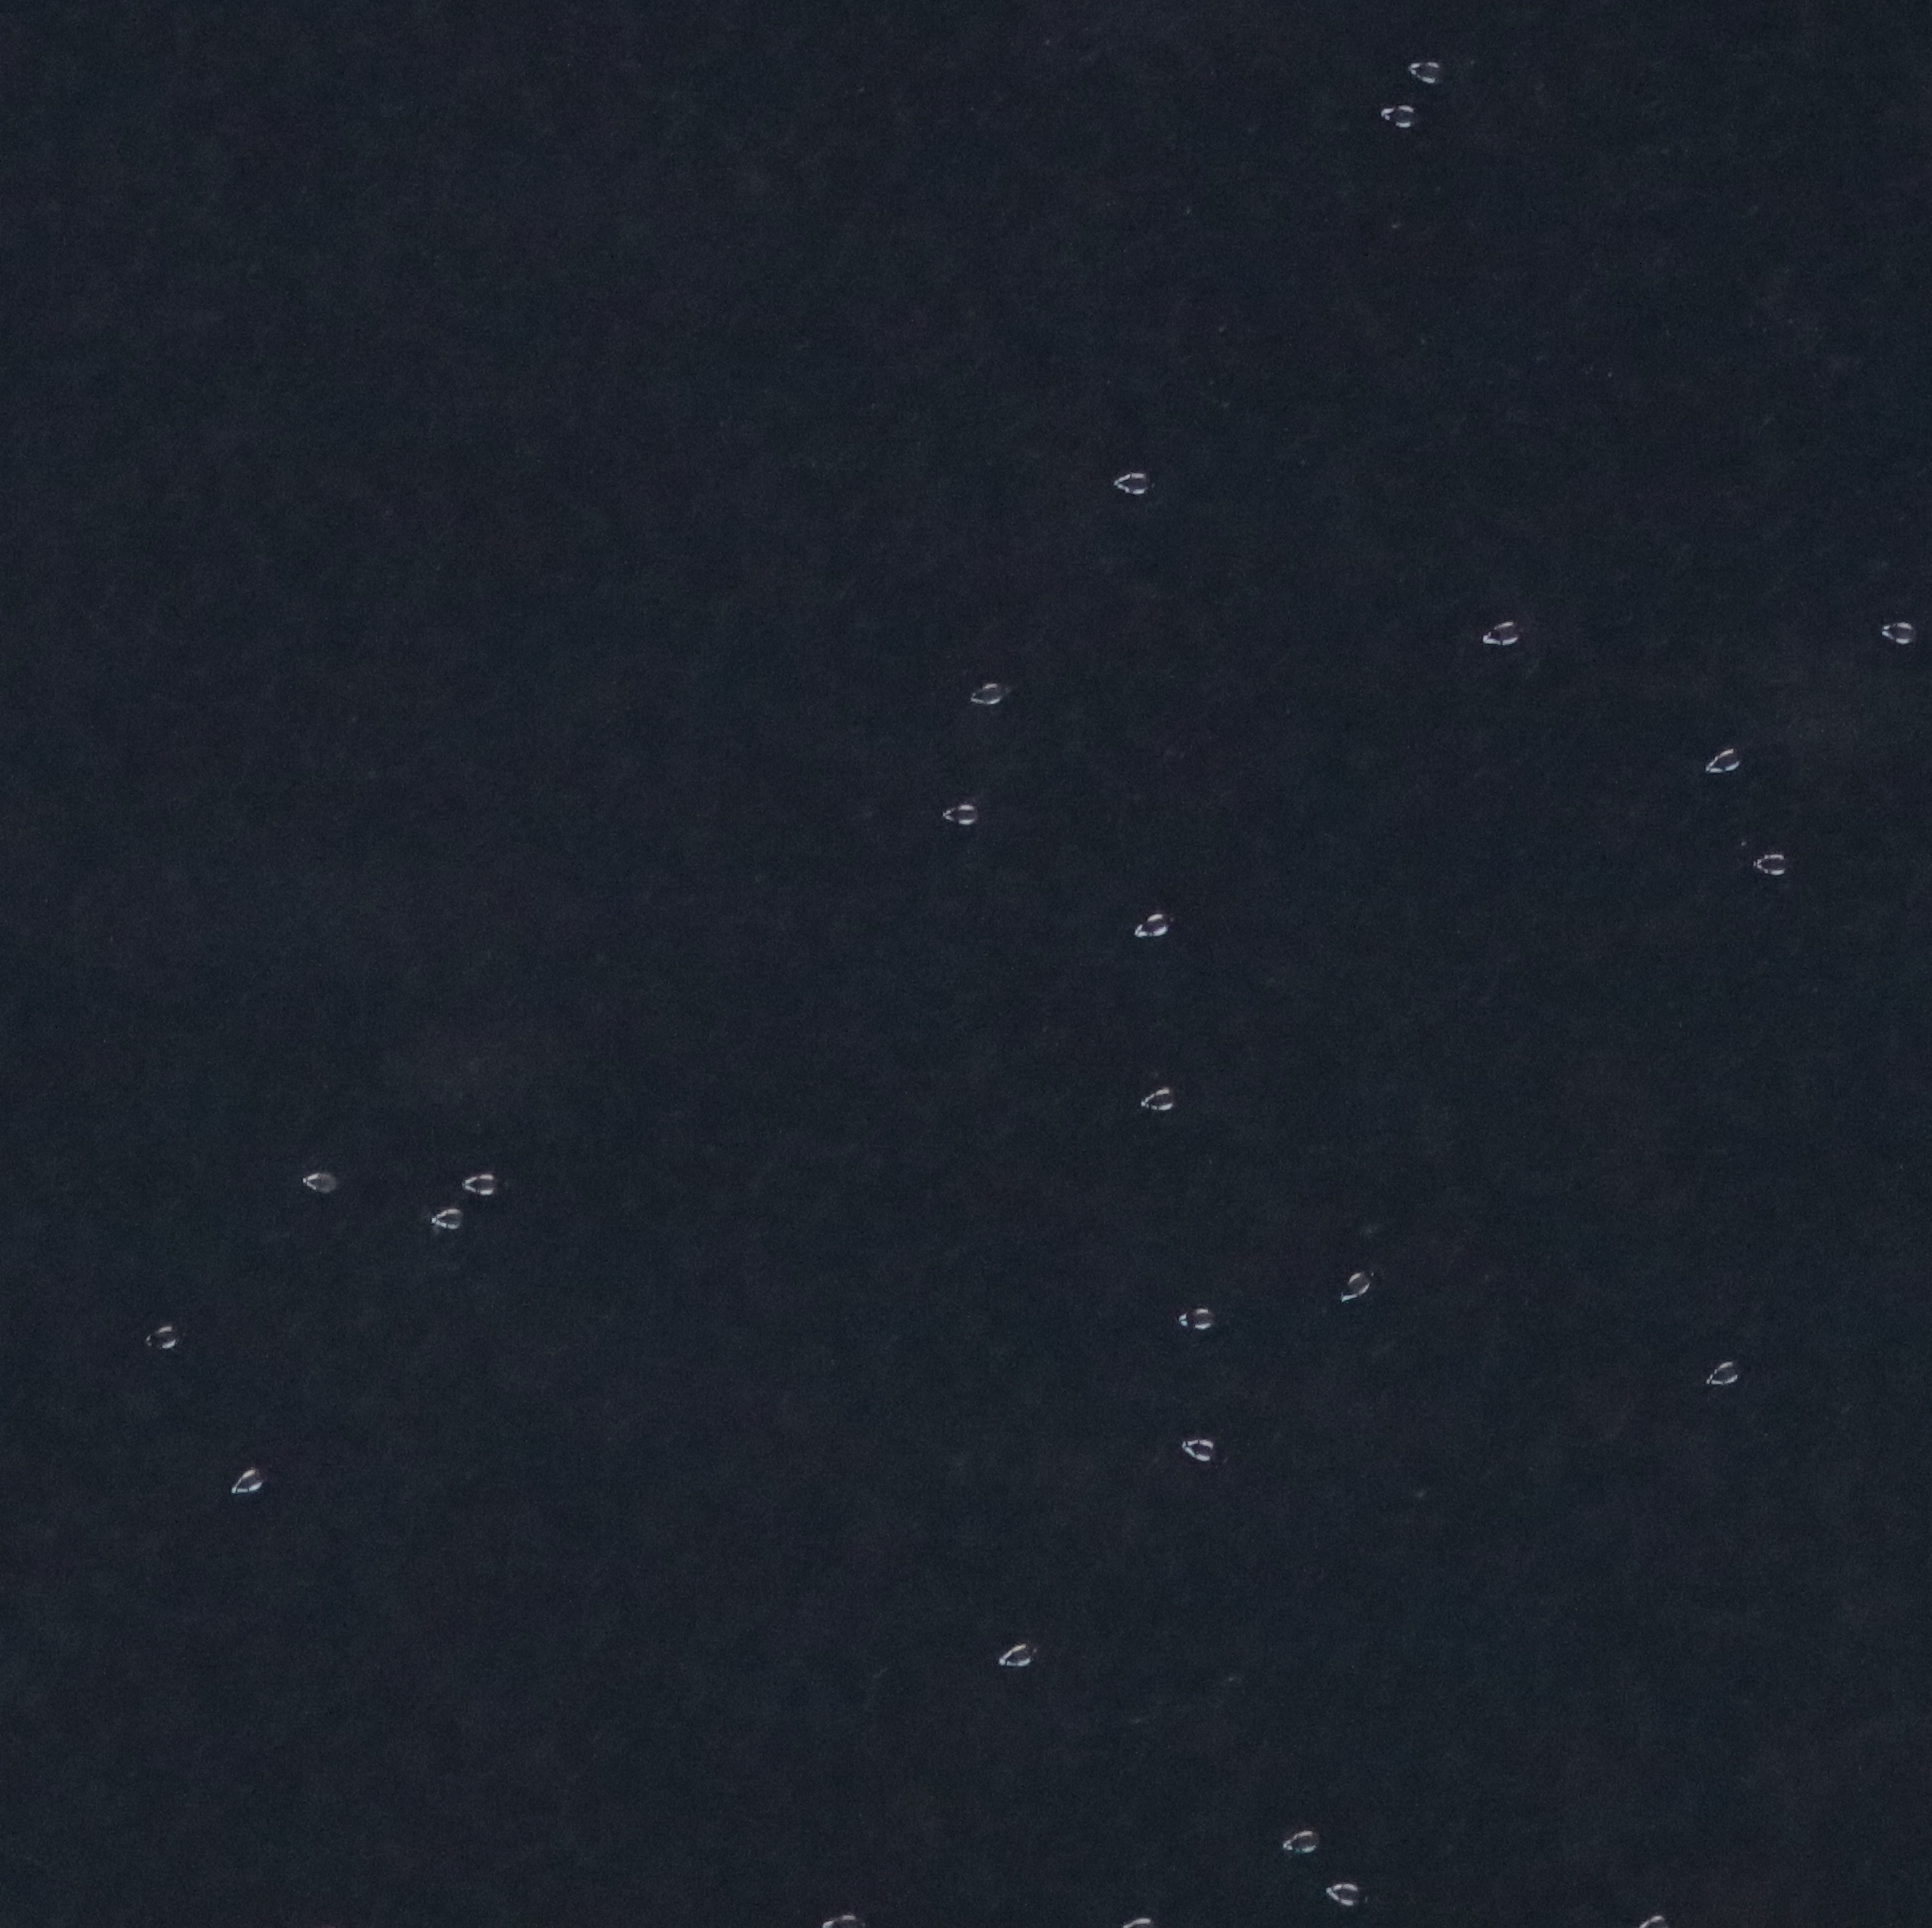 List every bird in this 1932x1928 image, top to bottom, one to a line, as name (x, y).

brant (1428, 71)
brant (1401, 116)
brant (1135, 481)
brant (1900, 631)
brant (1503, 632)
brant (989, 693)
brant (1727, 760)
brant (965, 815)
brant (1772, 863)
brant (1155, 924)
brant (1158, 1098)
brant (324, 1184)
brant (482, 1184)
brant (449, 1220)
brant (1357, 1285)
brant (1200, 1320)
brant (164, 1337)
brant (1726, 1373)
brant (1202, 1450)
brant (250, 1481)
brant (1019, 1655)
brant (1303, 1843)
brant (1347, 1895)
brant (849, 1922)
brant (1659, 1925)